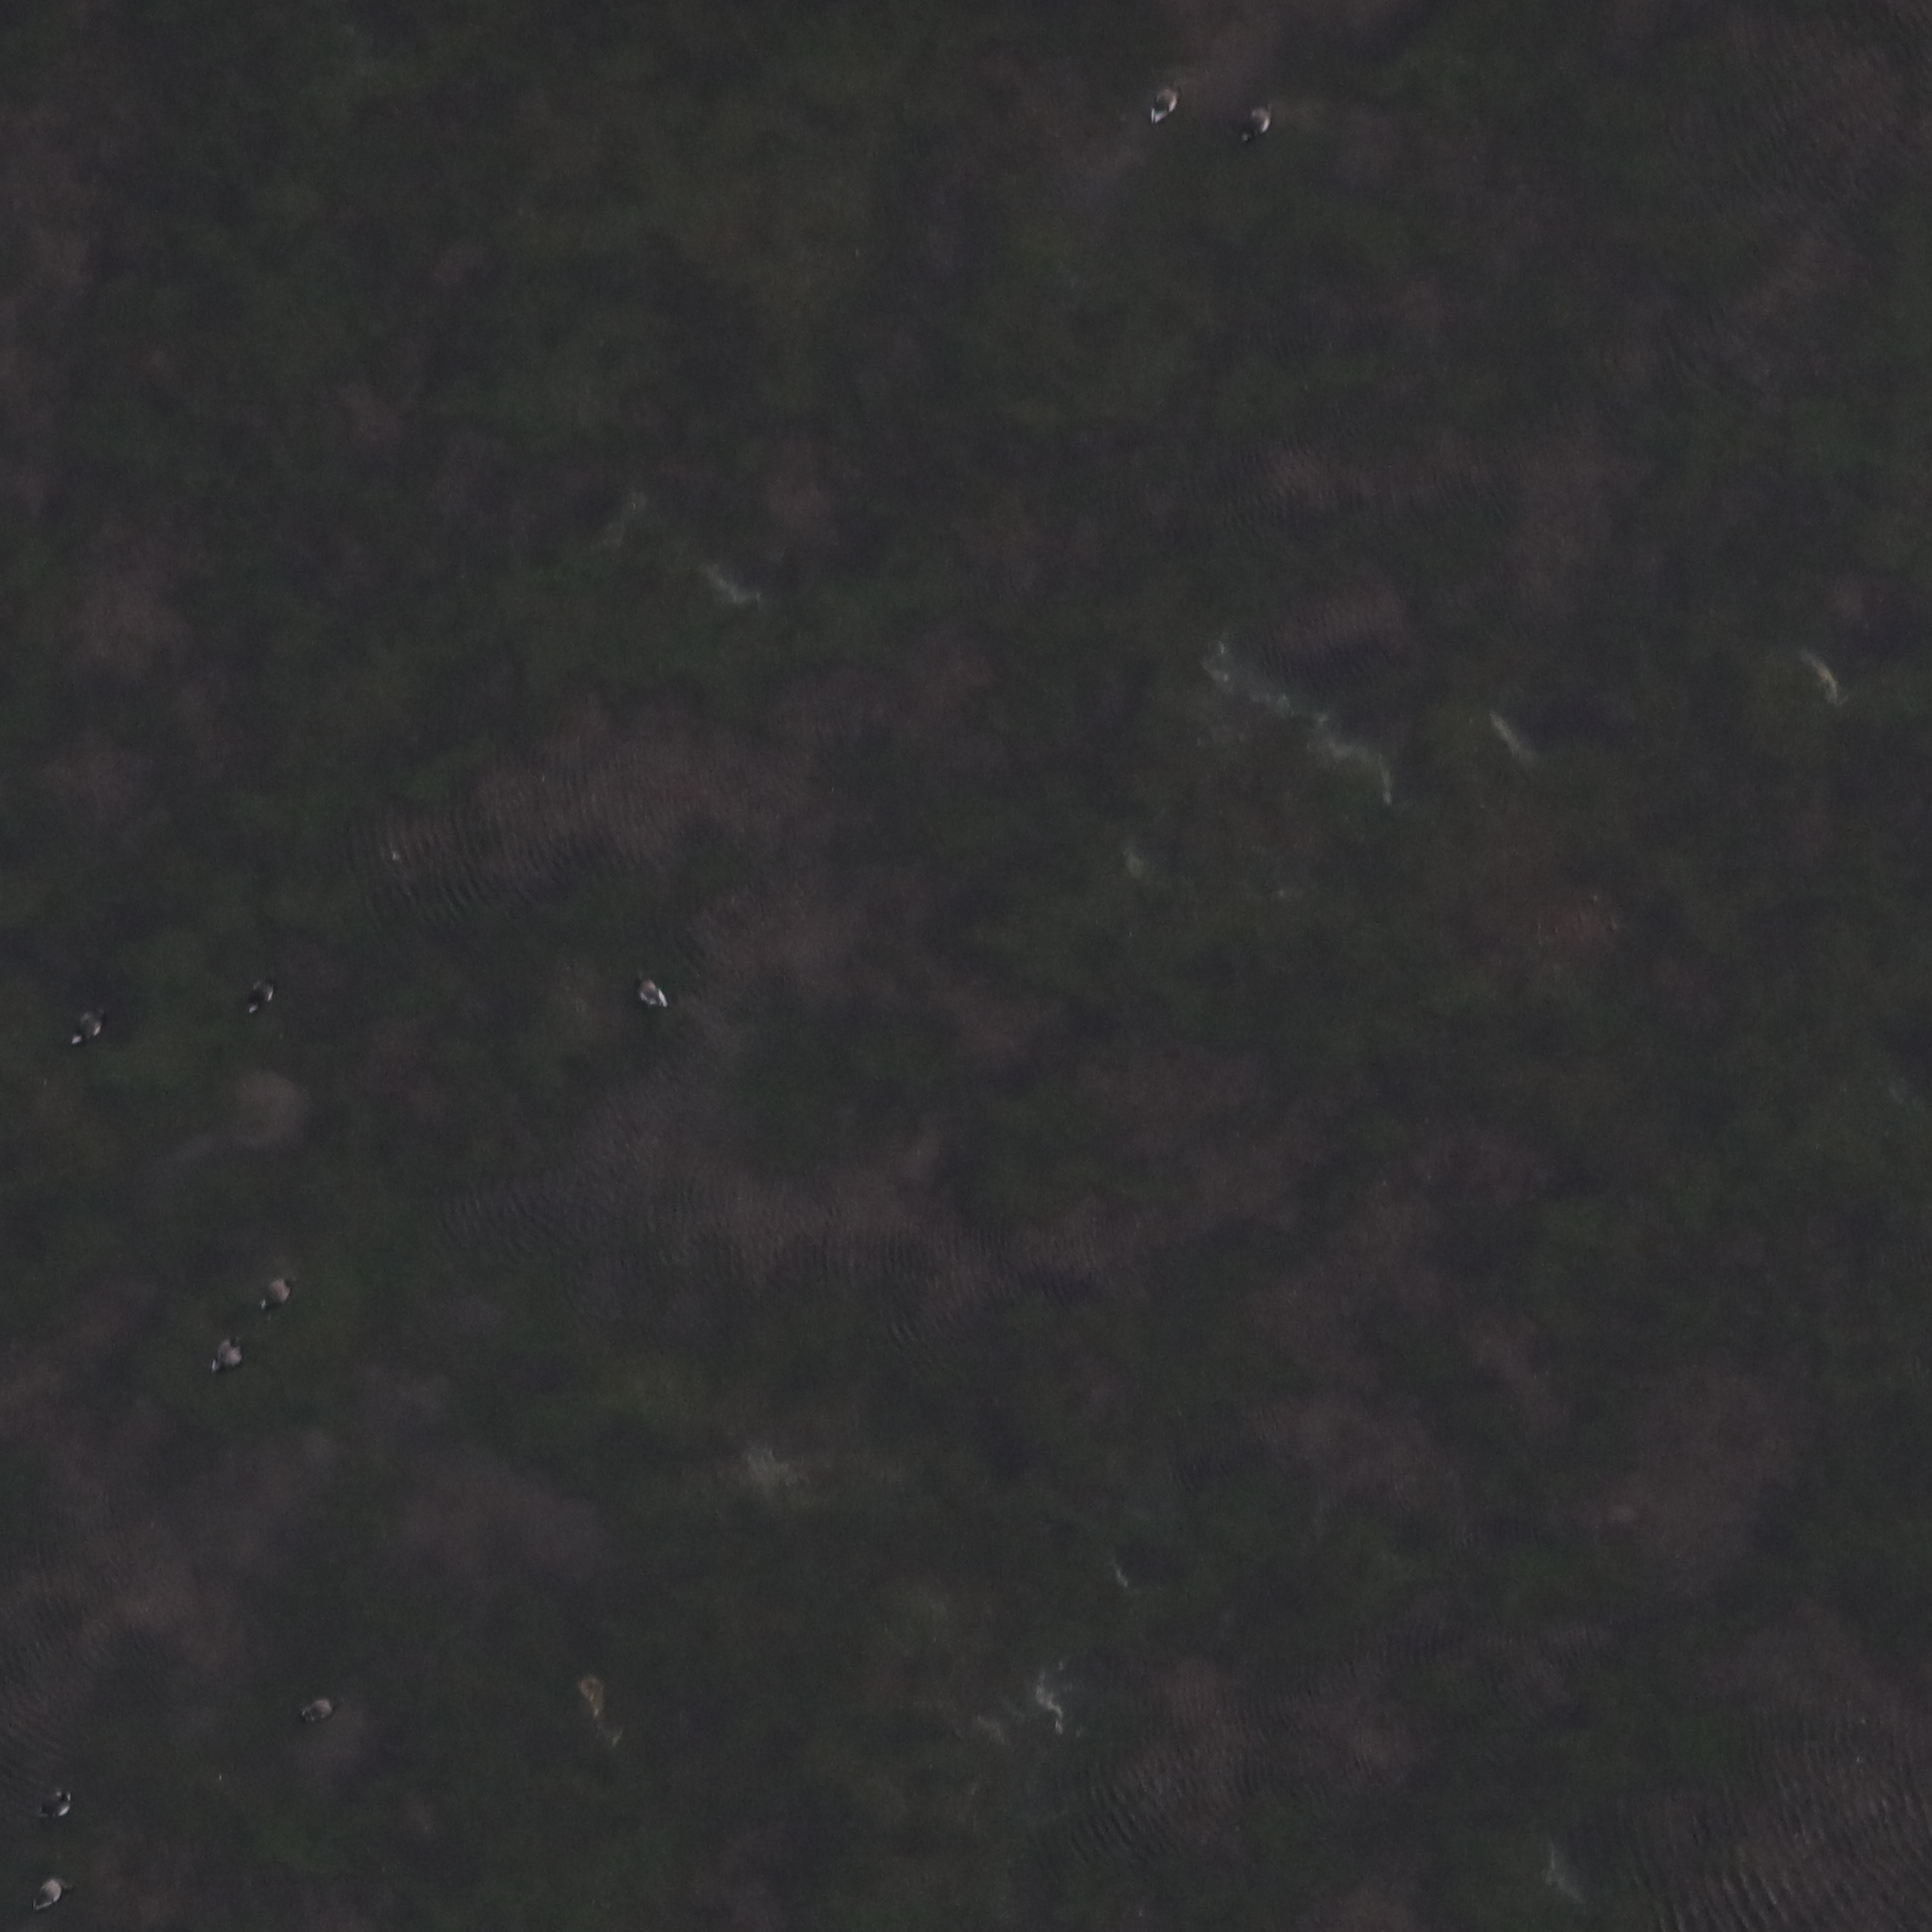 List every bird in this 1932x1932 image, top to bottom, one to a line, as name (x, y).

brant (1164, 100)
brant (1255, 123)
brant (652, 993)
brant (261, 997)
brant (90, 1026)
brant (274, 1289)
brant (228, 1355)
brant (321, 1707)
brant (58, 1804)
brant (50, 1892)